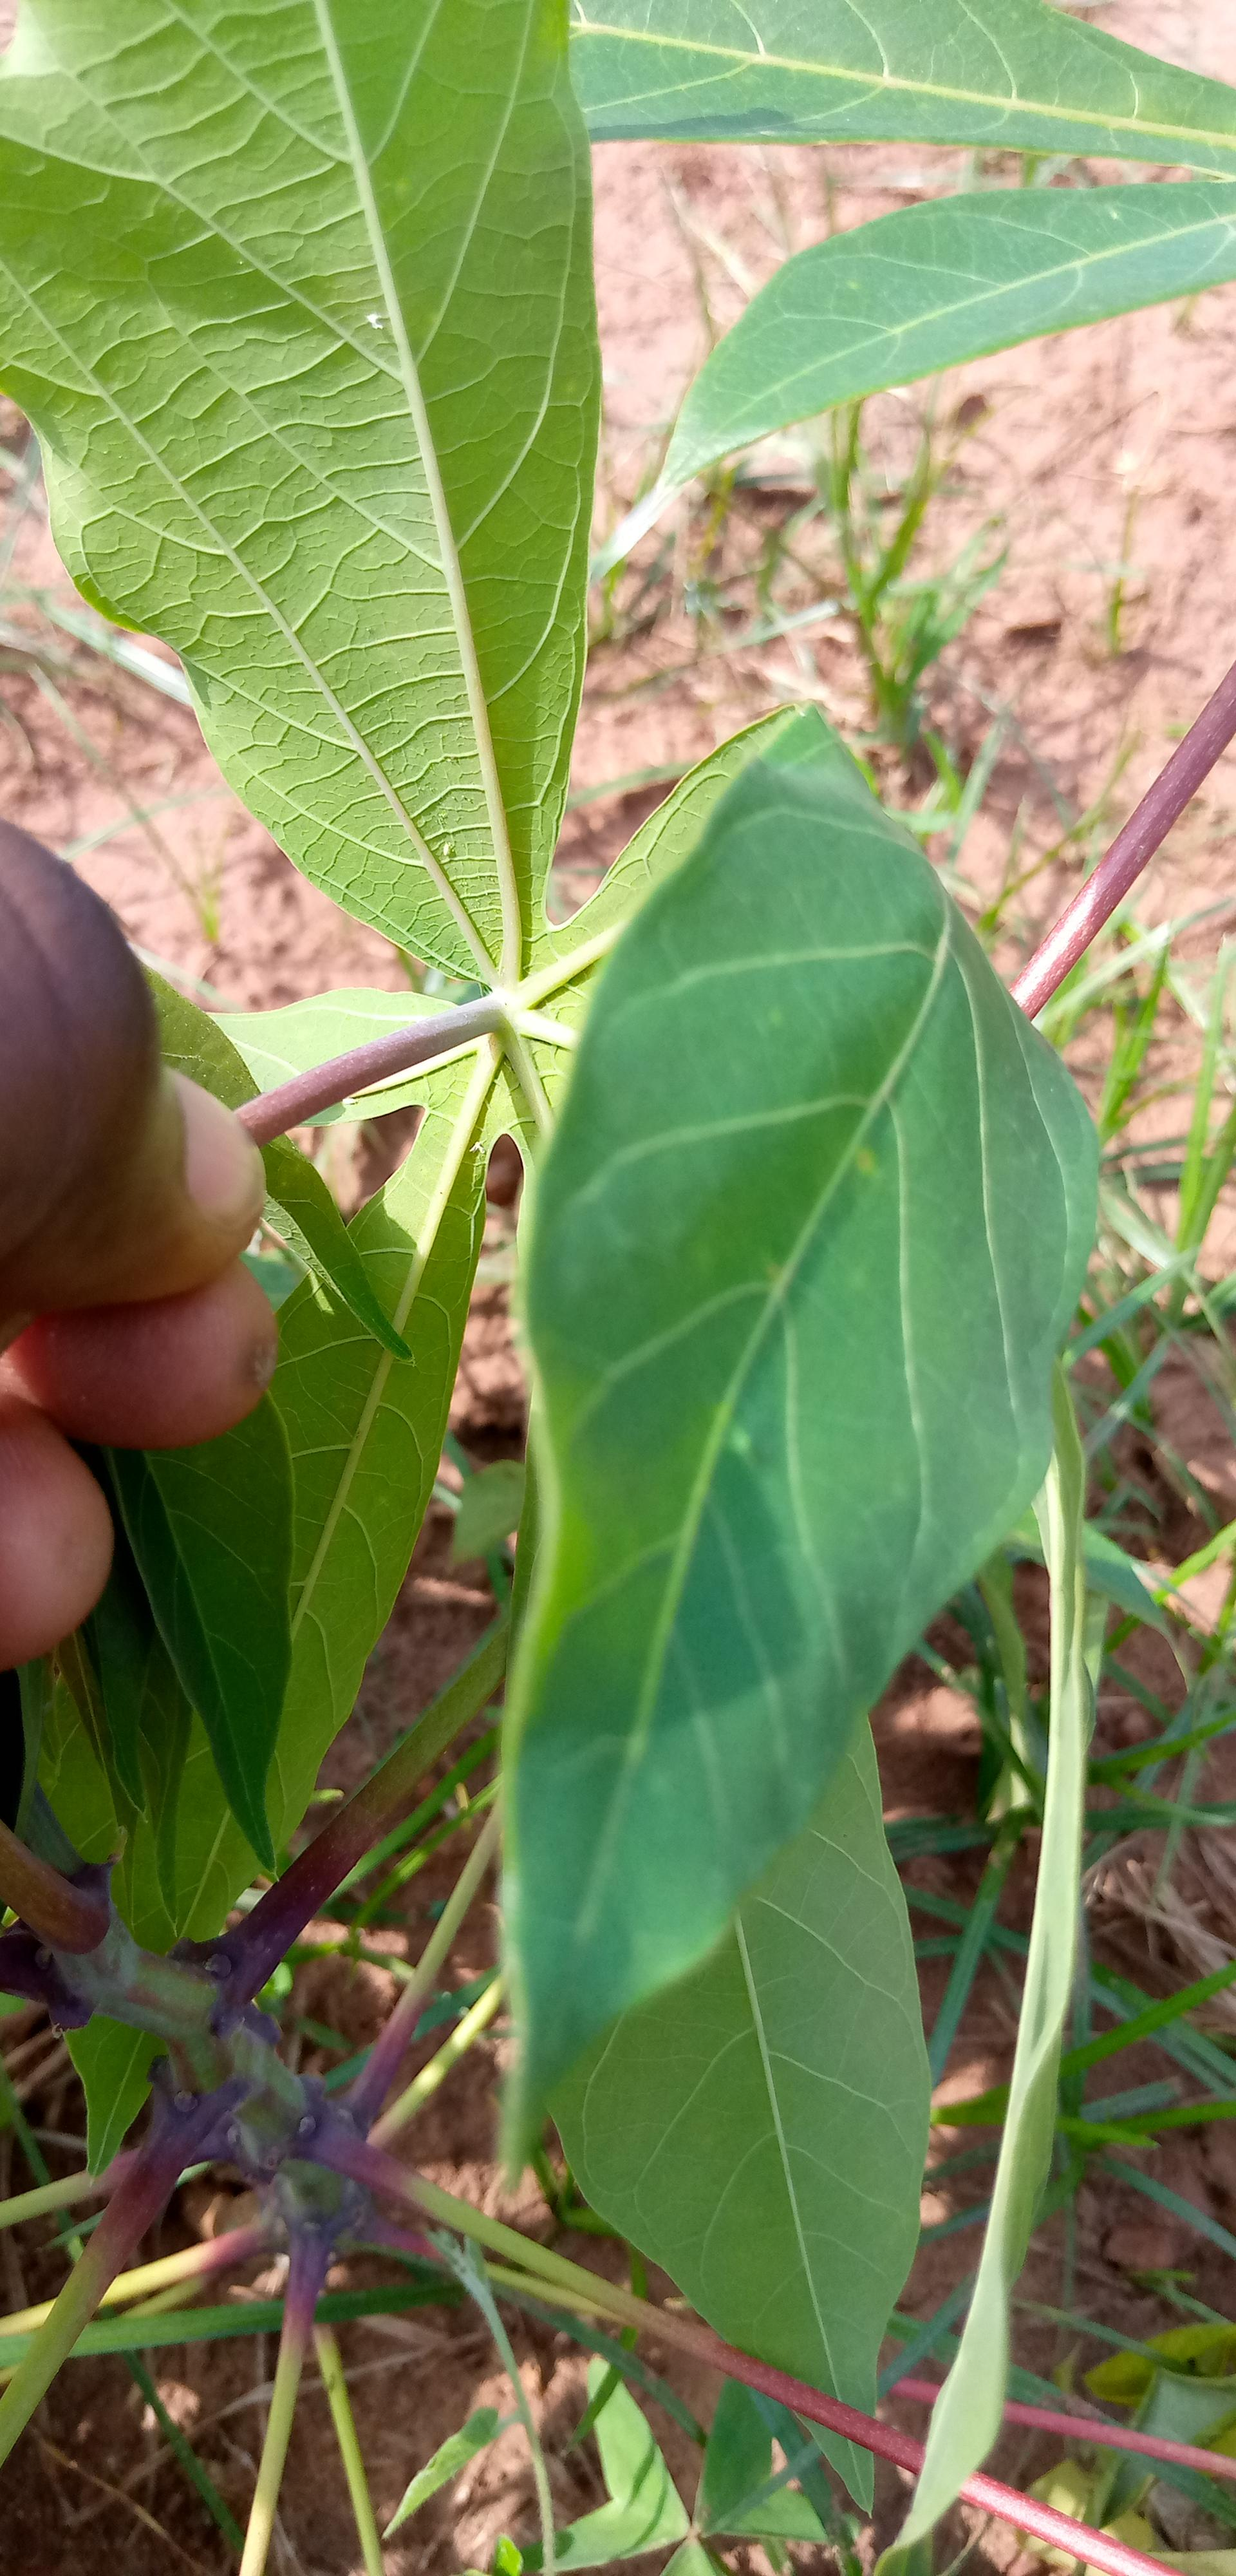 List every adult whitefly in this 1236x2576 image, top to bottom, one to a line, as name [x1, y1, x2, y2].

whitefly [355, 304, 386, 336]
whitefly [439, 836, 462, 862]